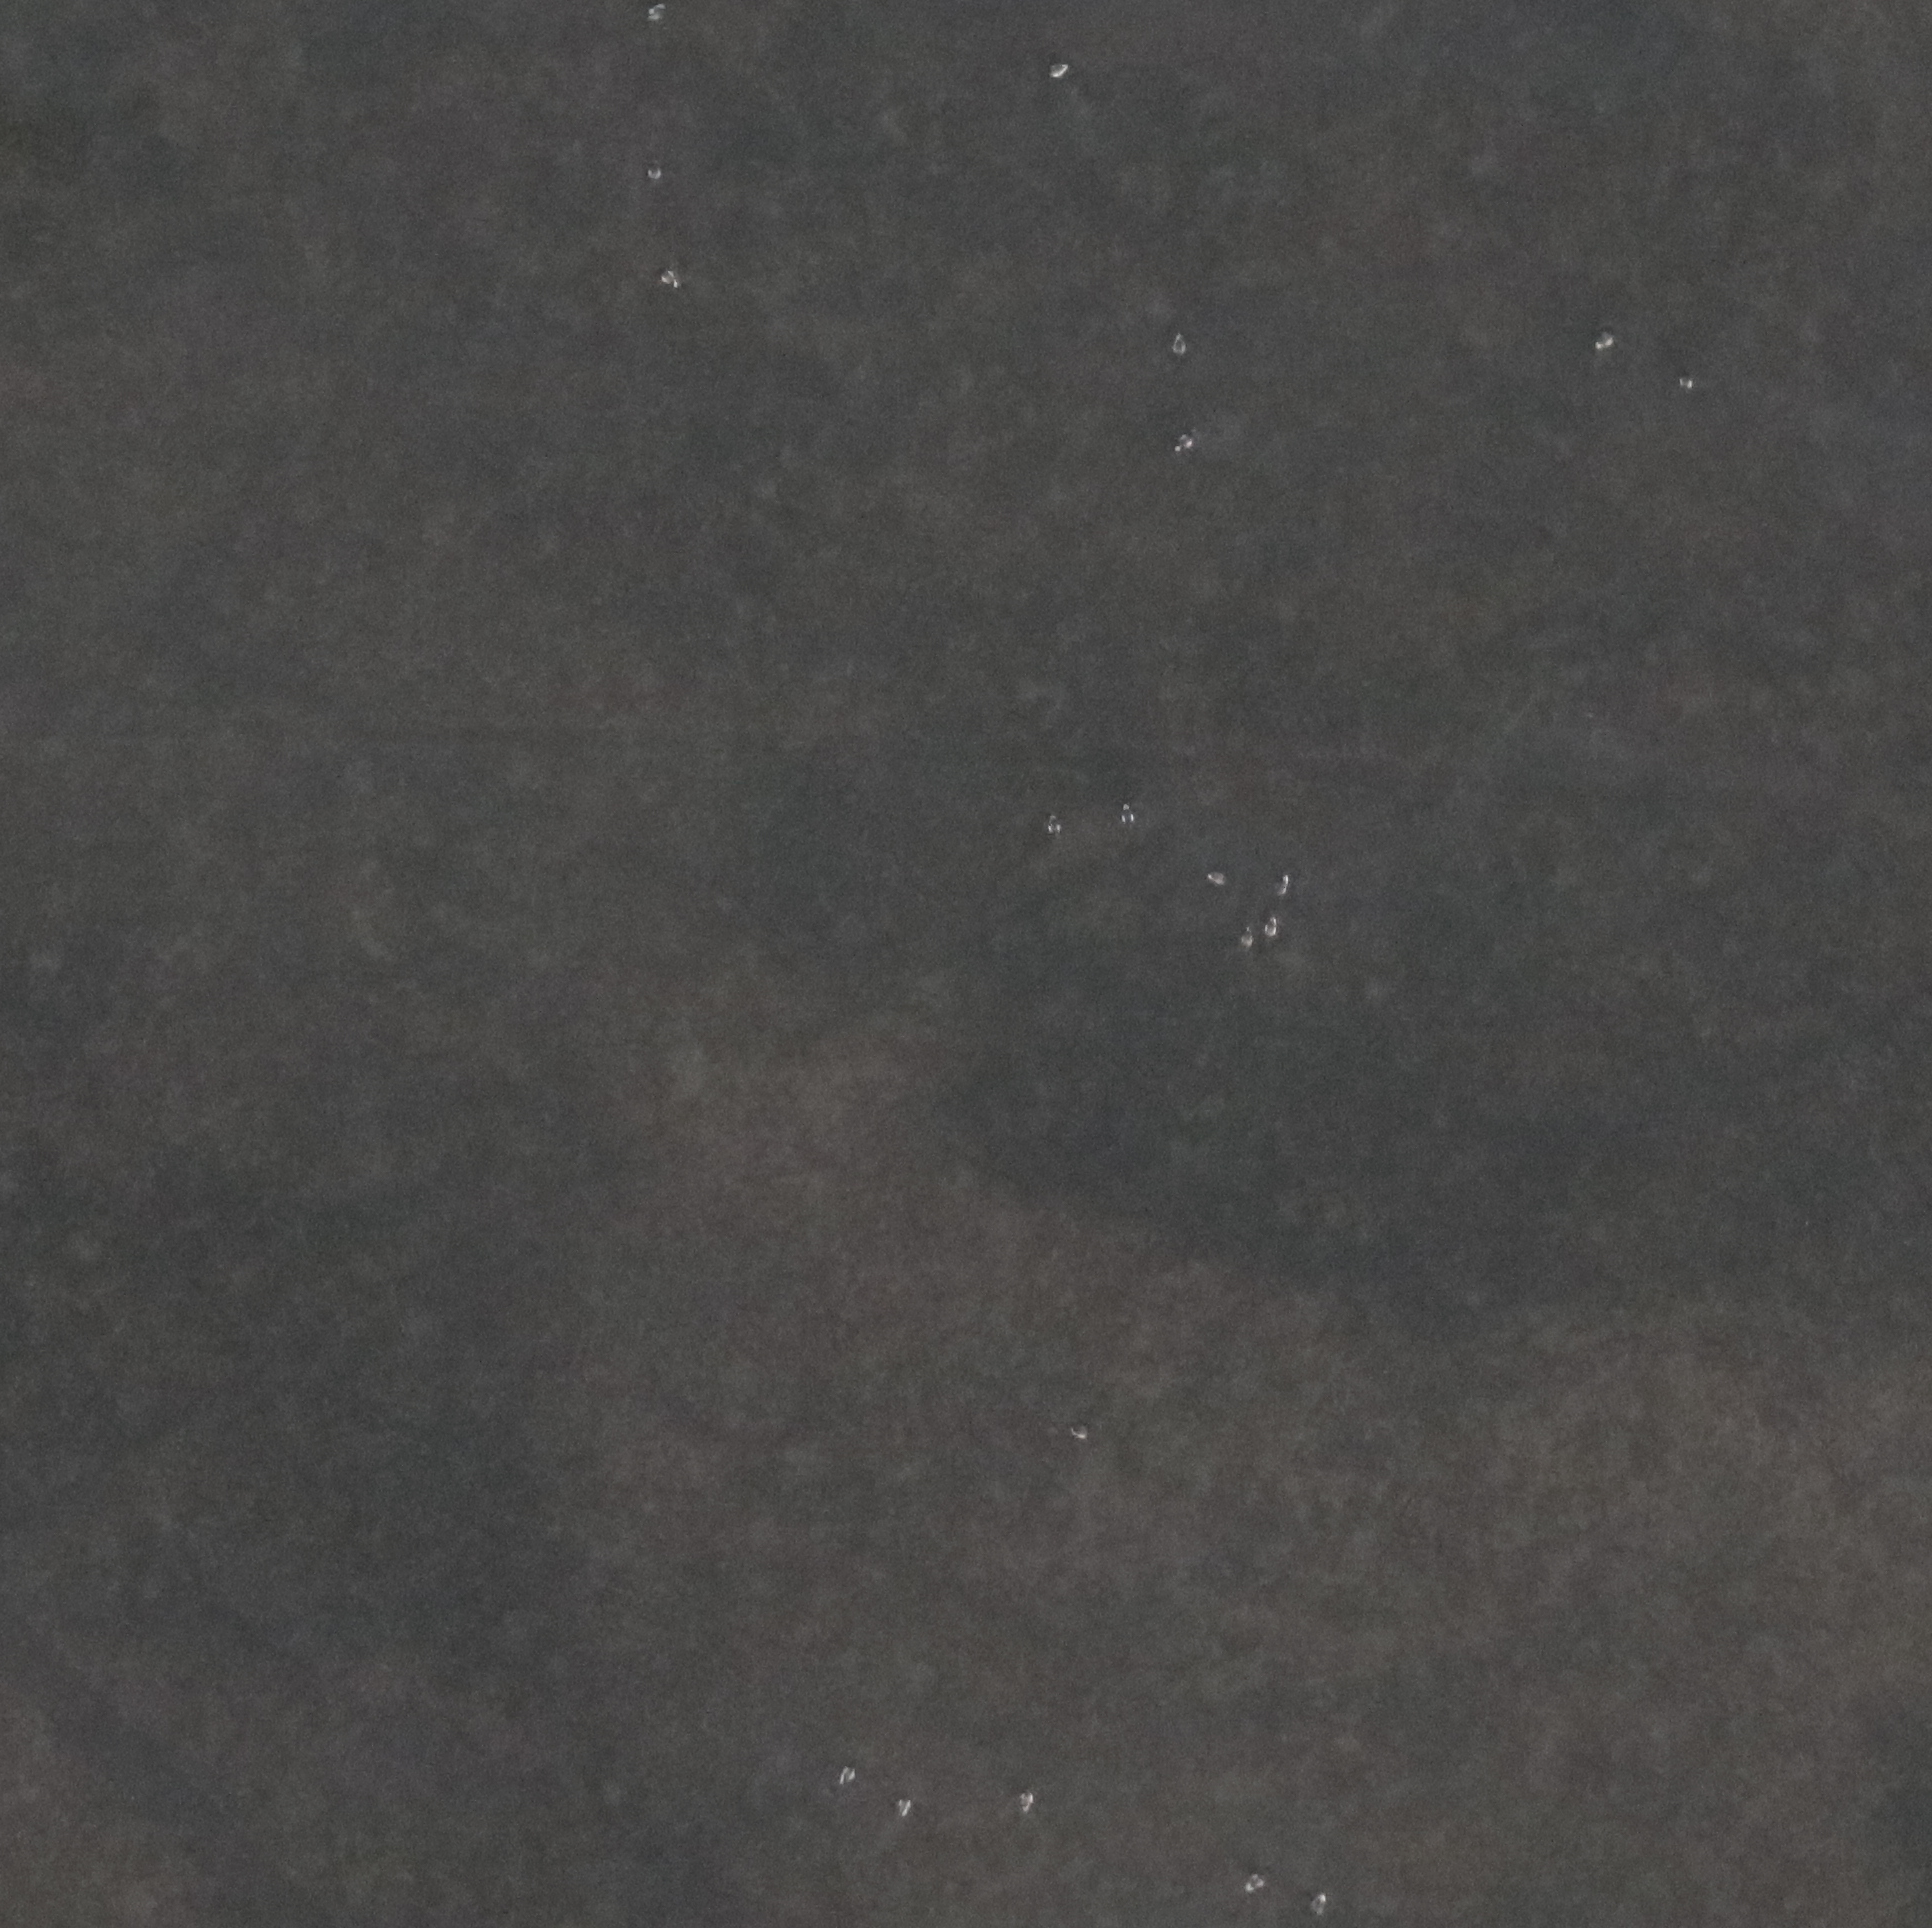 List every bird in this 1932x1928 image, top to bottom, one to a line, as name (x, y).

brant (656, 10)
brant (1057, 69)
brant (655, 168)
brant (668, 278)
brant (1605, 340)
brant (1181, 348)
brant (1688, 382)
brant (1185, 443)
brant (1128, 816)
brant (1054, 827)
brant (1217, 875)
brant (1282, 884)
brant (1271, 928)
brant (1245, 942)
brant (1080, 1431)
brant (846, 1774)
brant (1027, 1801)
brant (903, 1806)
brant (1255, 1882)
brant (1317, 1904)